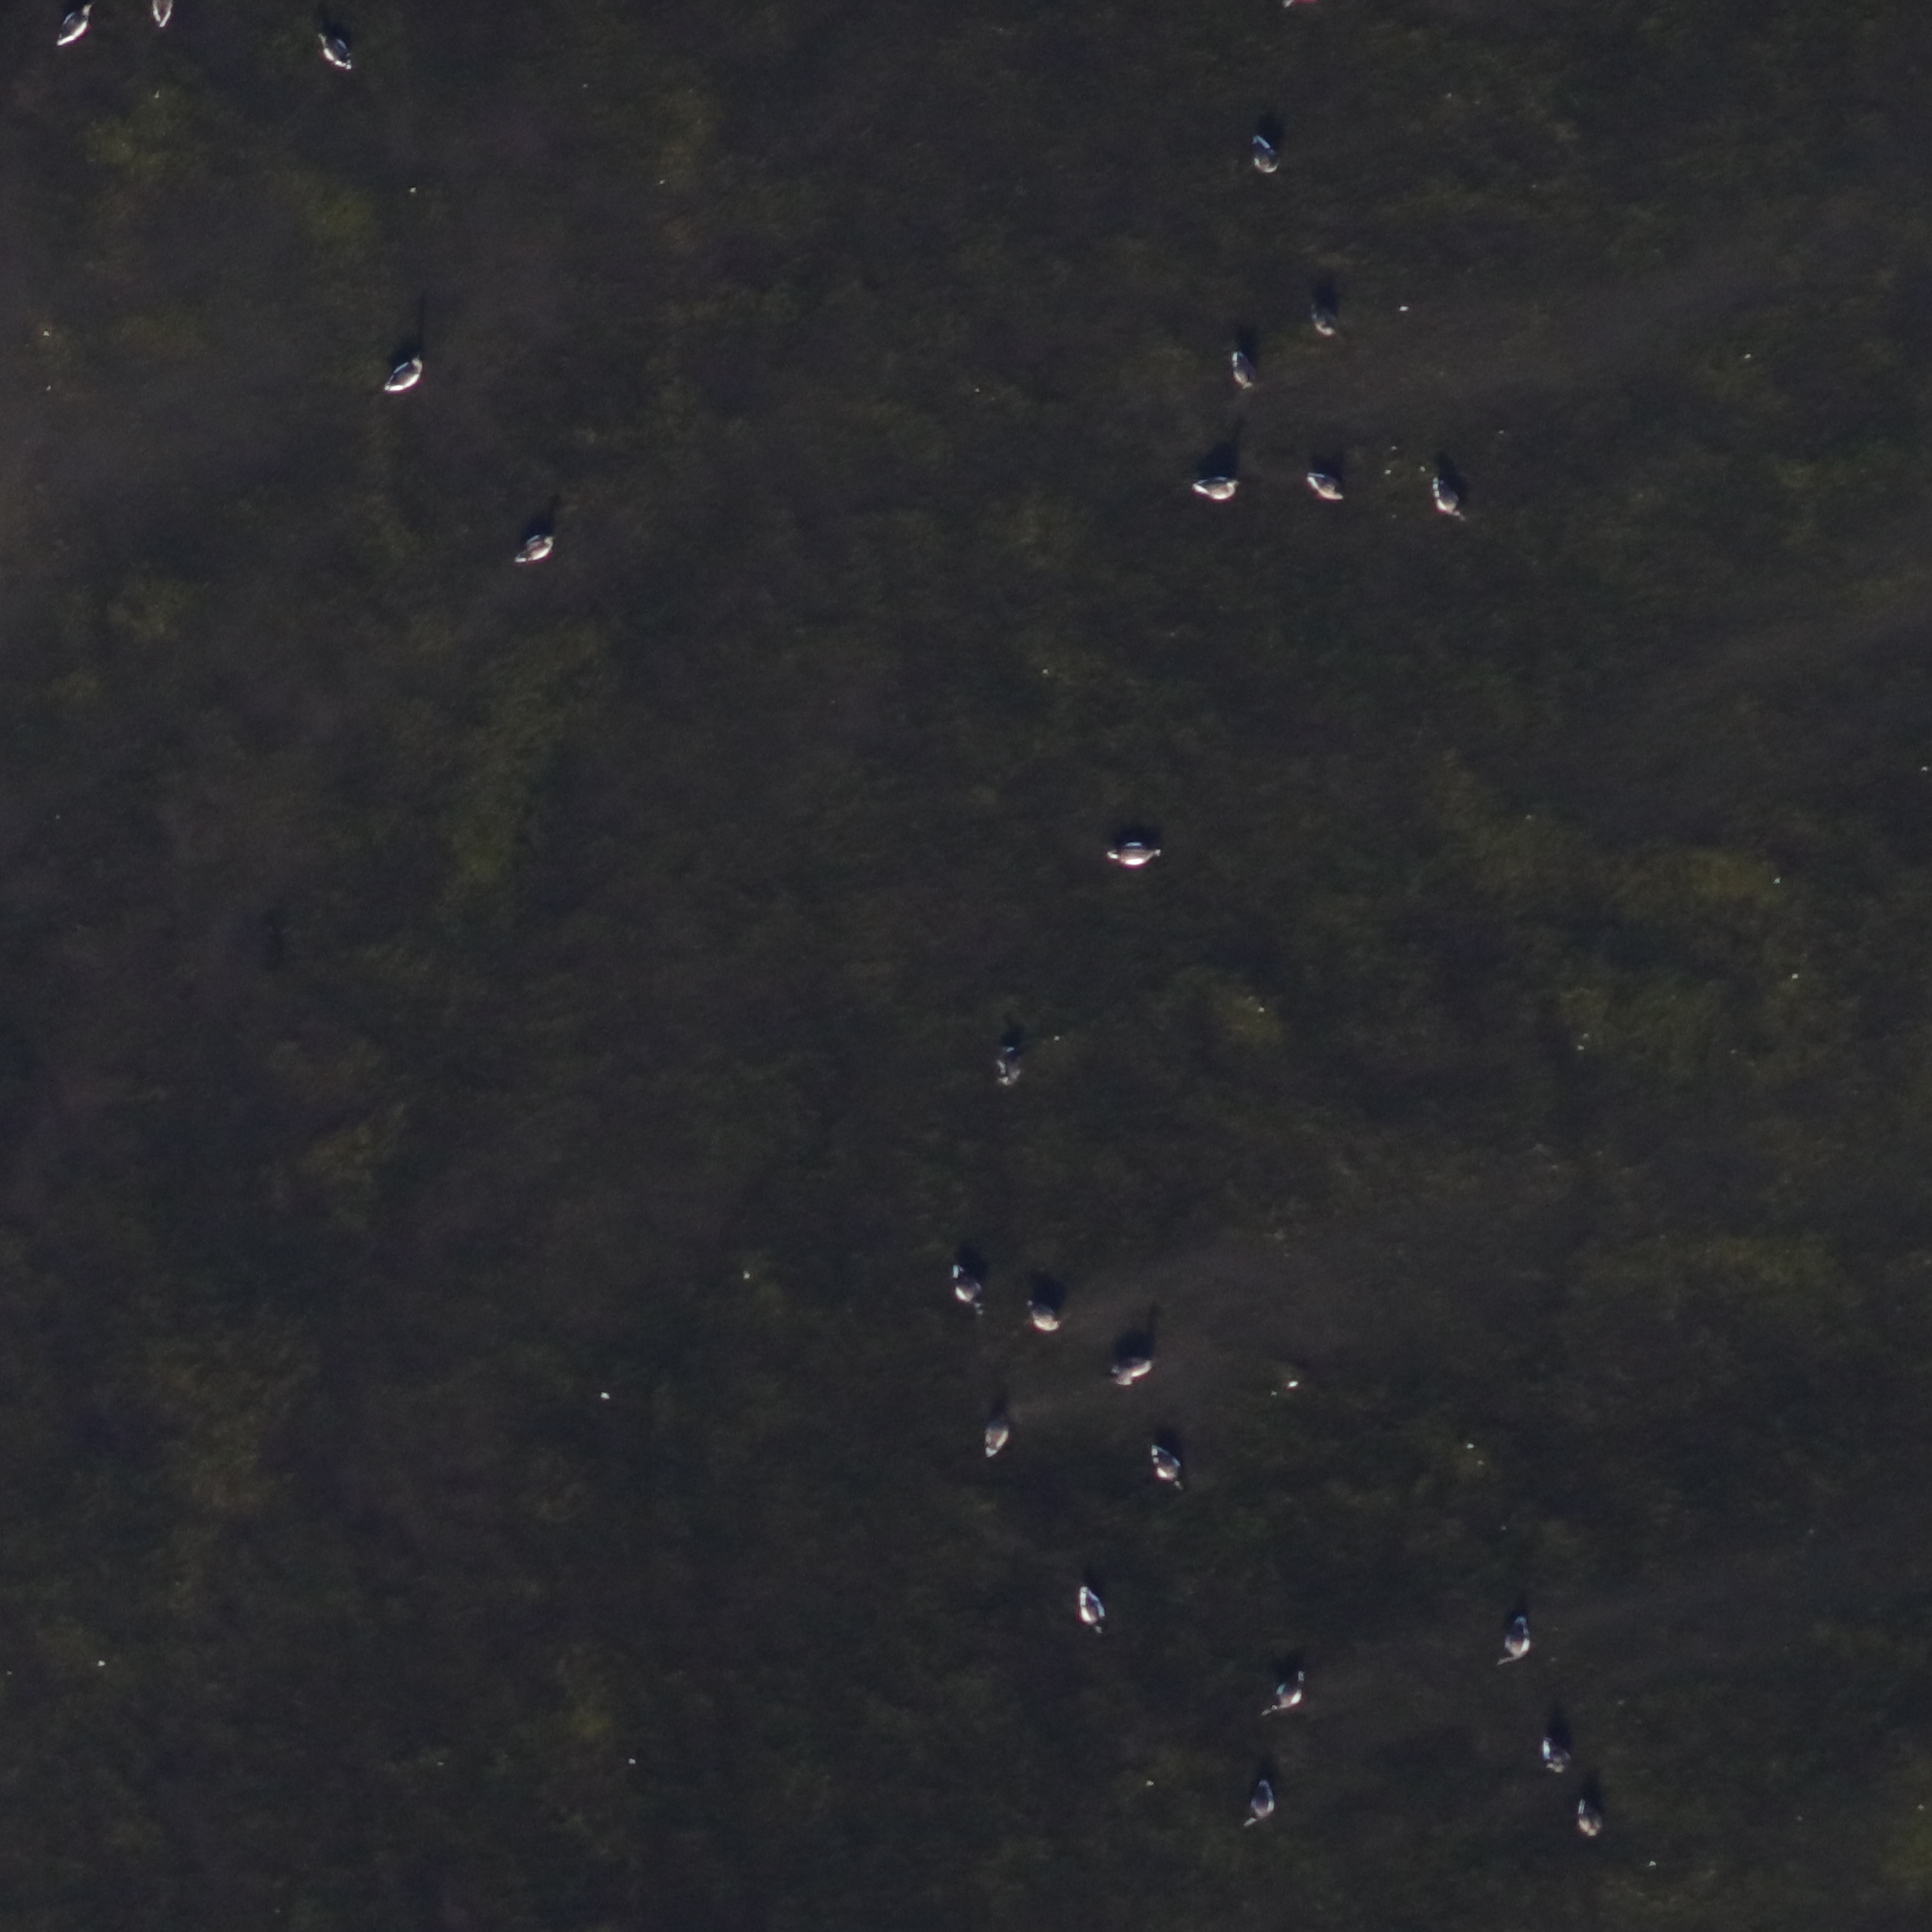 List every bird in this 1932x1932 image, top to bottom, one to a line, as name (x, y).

brant (72, 30)
brant (337, 48)
brant (1266, 155)
brant (1328, 325)
brant (1247, 369)
brant (405, 375)
brant (1328, 484)
brant (1218, 488)
brant (1447, 498)
brant (538, 547)
brant (1134, 852)
brant (1011, 1059)
brant (969, 1287)
brant (1045, 1315)
brant (1134, 1371)
brant (996, 1433)
brant (1168, 1464)
brant (1091, 1609)
brant (1517, 1640)
brant (1288, 1691)
brant (1557, 1752)
brant (1261, 1803)
brant (1590, 1817)